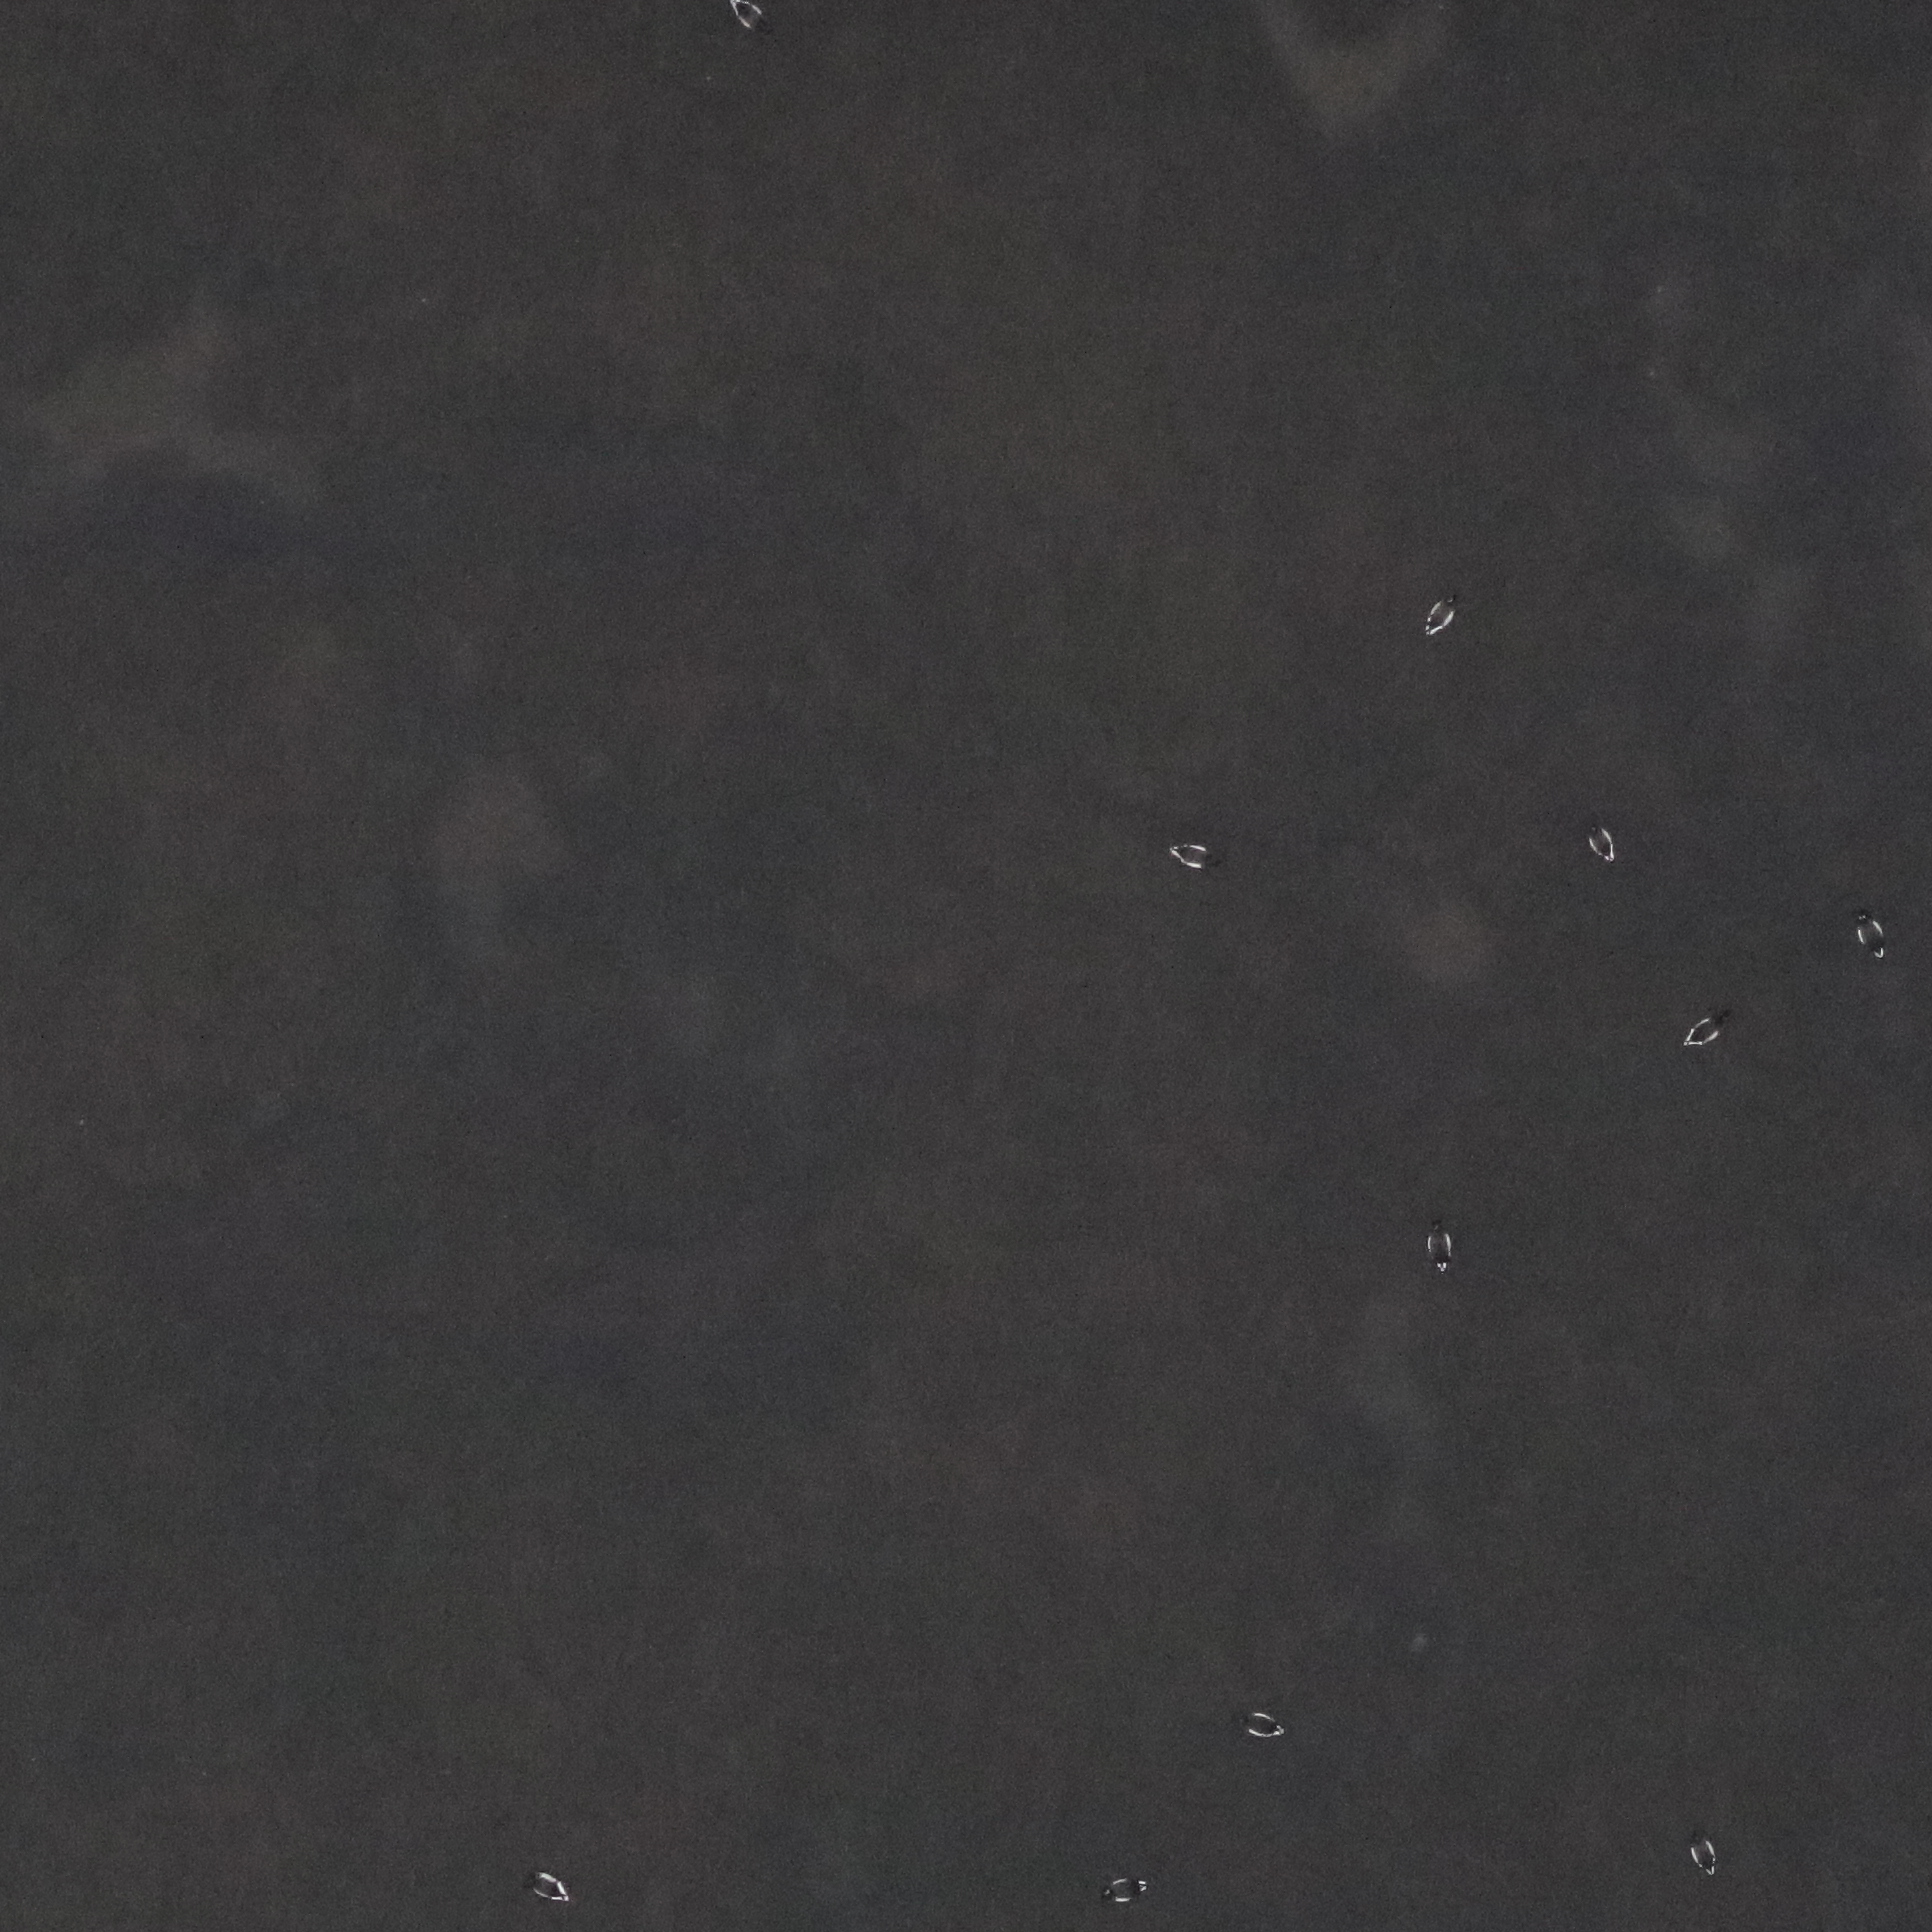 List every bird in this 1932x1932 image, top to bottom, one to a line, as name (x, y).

brant (748, 16)
brant (1442, 616)
brant (1601, 842)
brant (1192, 856)
brant (1869, 933)
brant (1705, 1032)
brant (1440, 1246)
brant (1261, 1725)
brant (1703, 1855)
brant (547, 1886)
brant (1126, 1891)